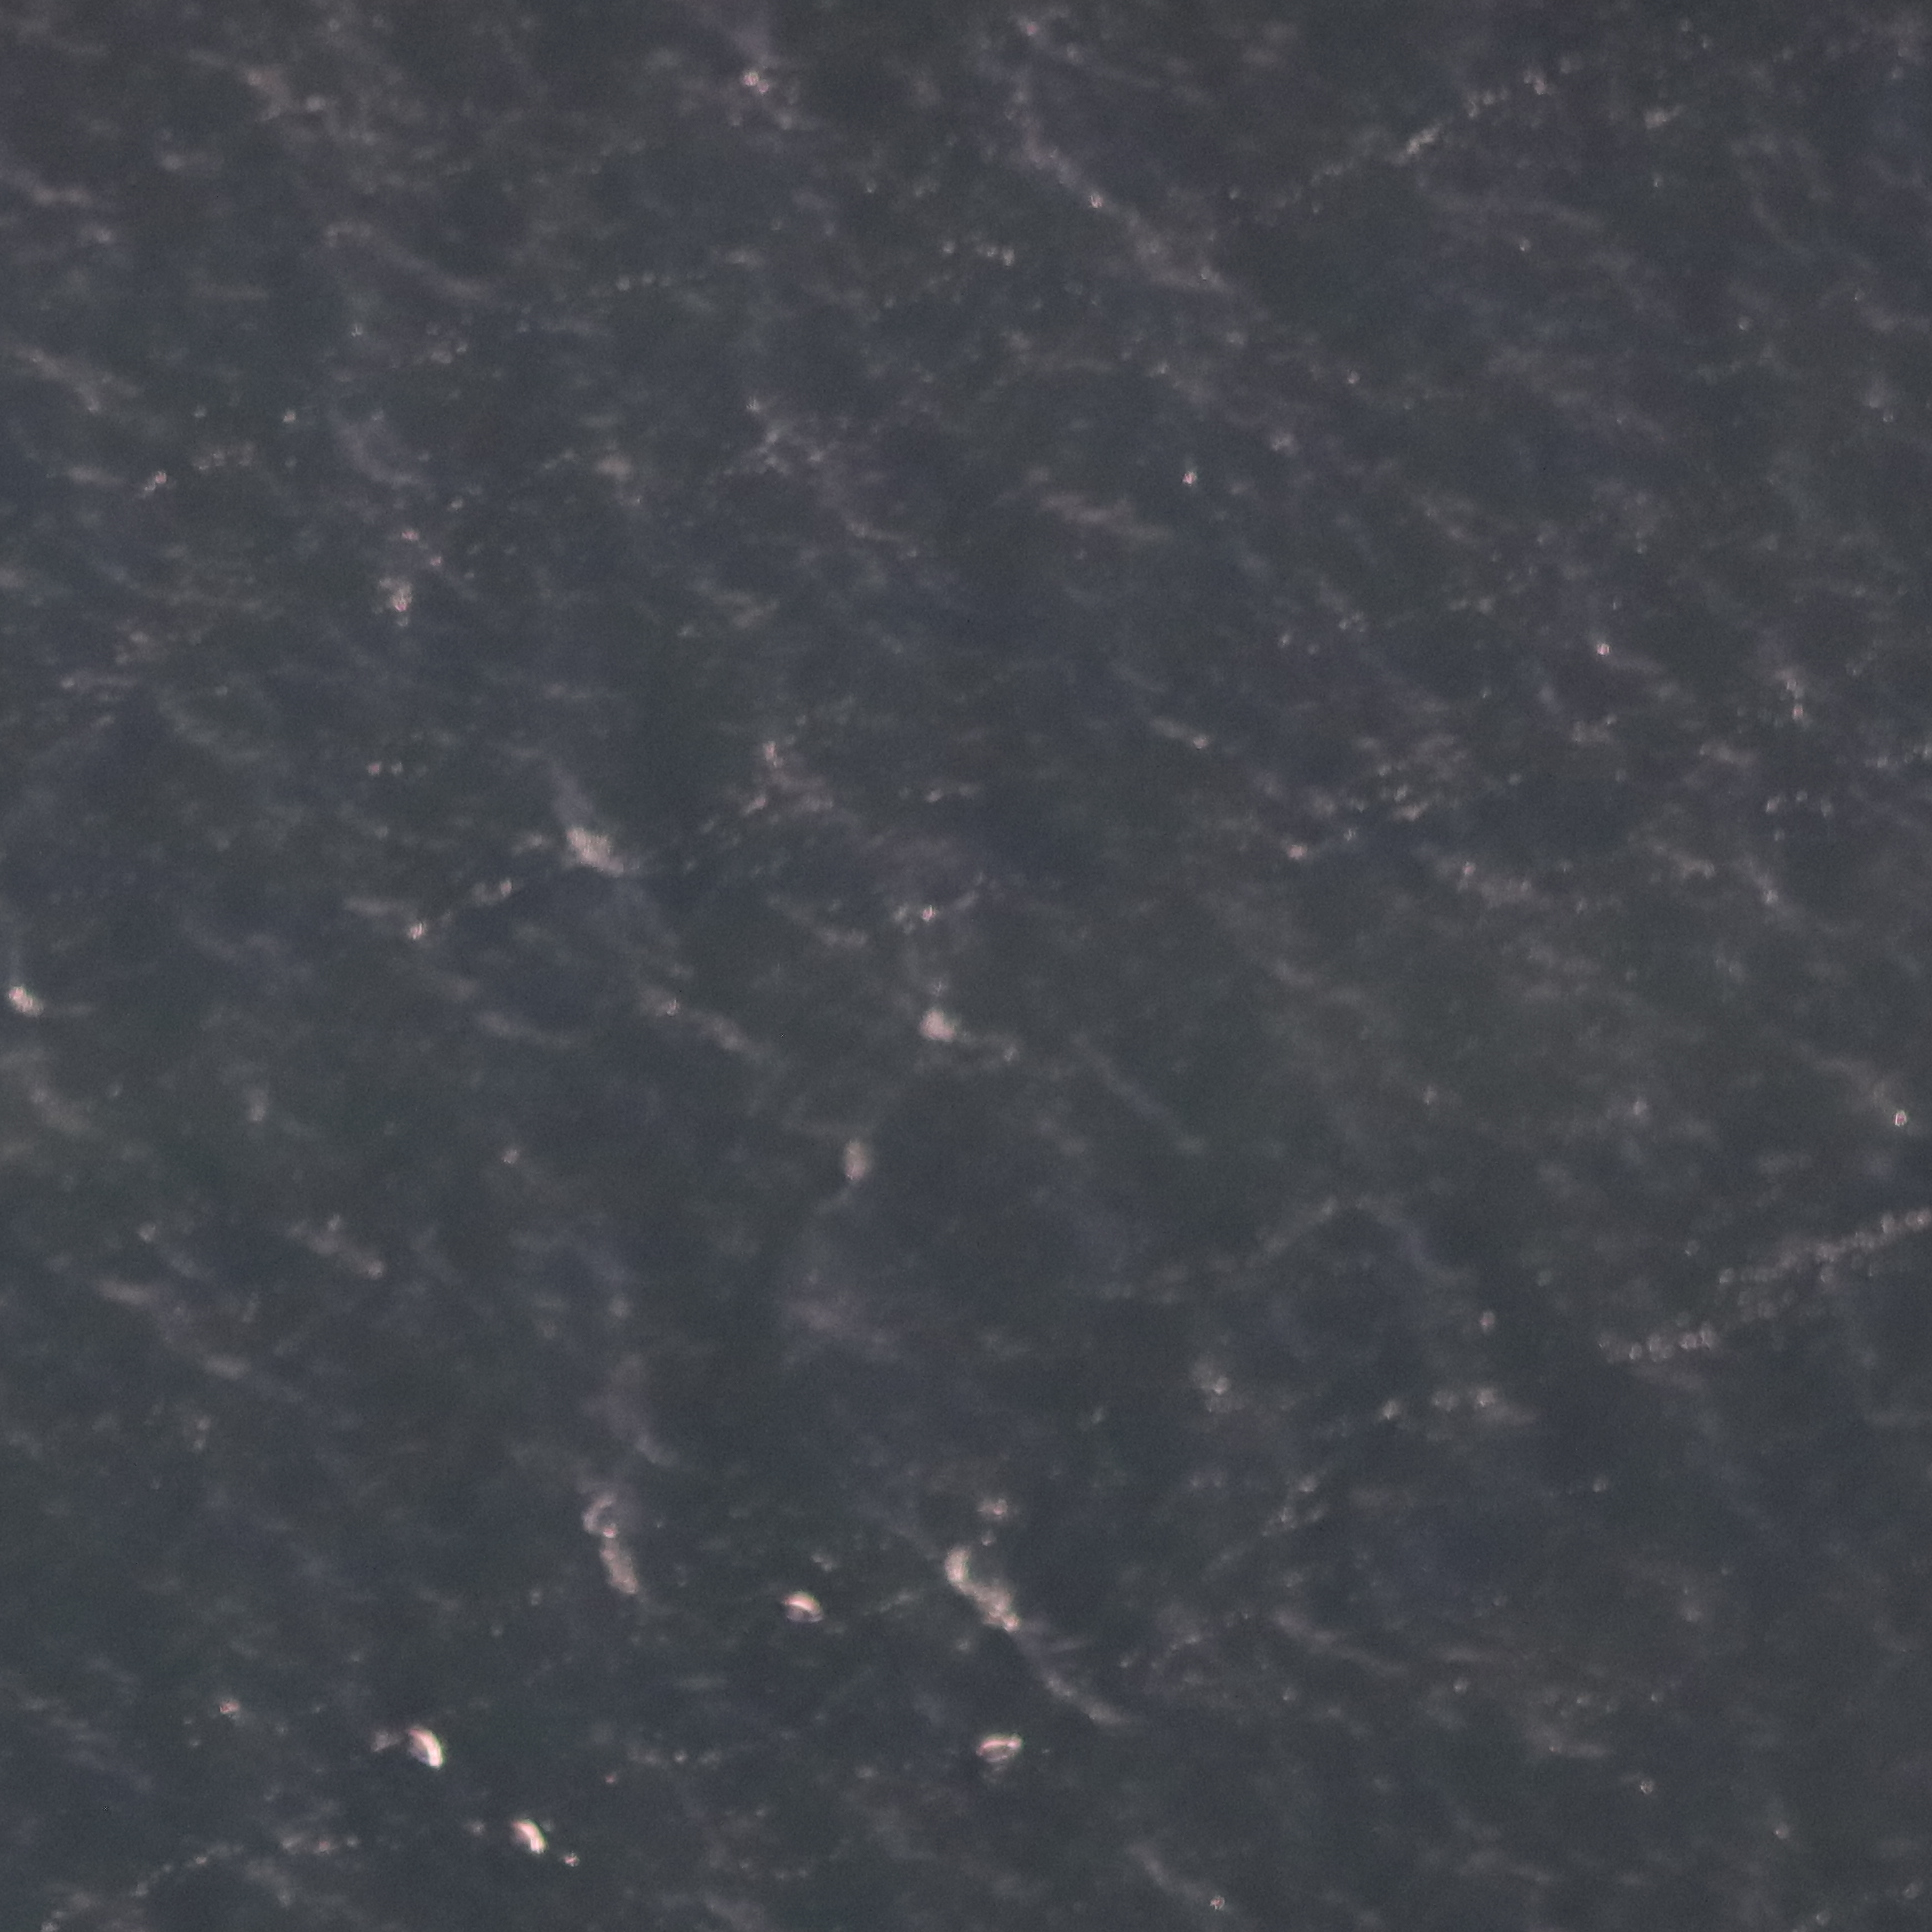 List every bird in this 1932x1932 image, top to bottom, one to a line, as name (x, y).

brant (796, 1611)
brant (998, 1749)
brant (432, 1751)
brant (528, 1836)